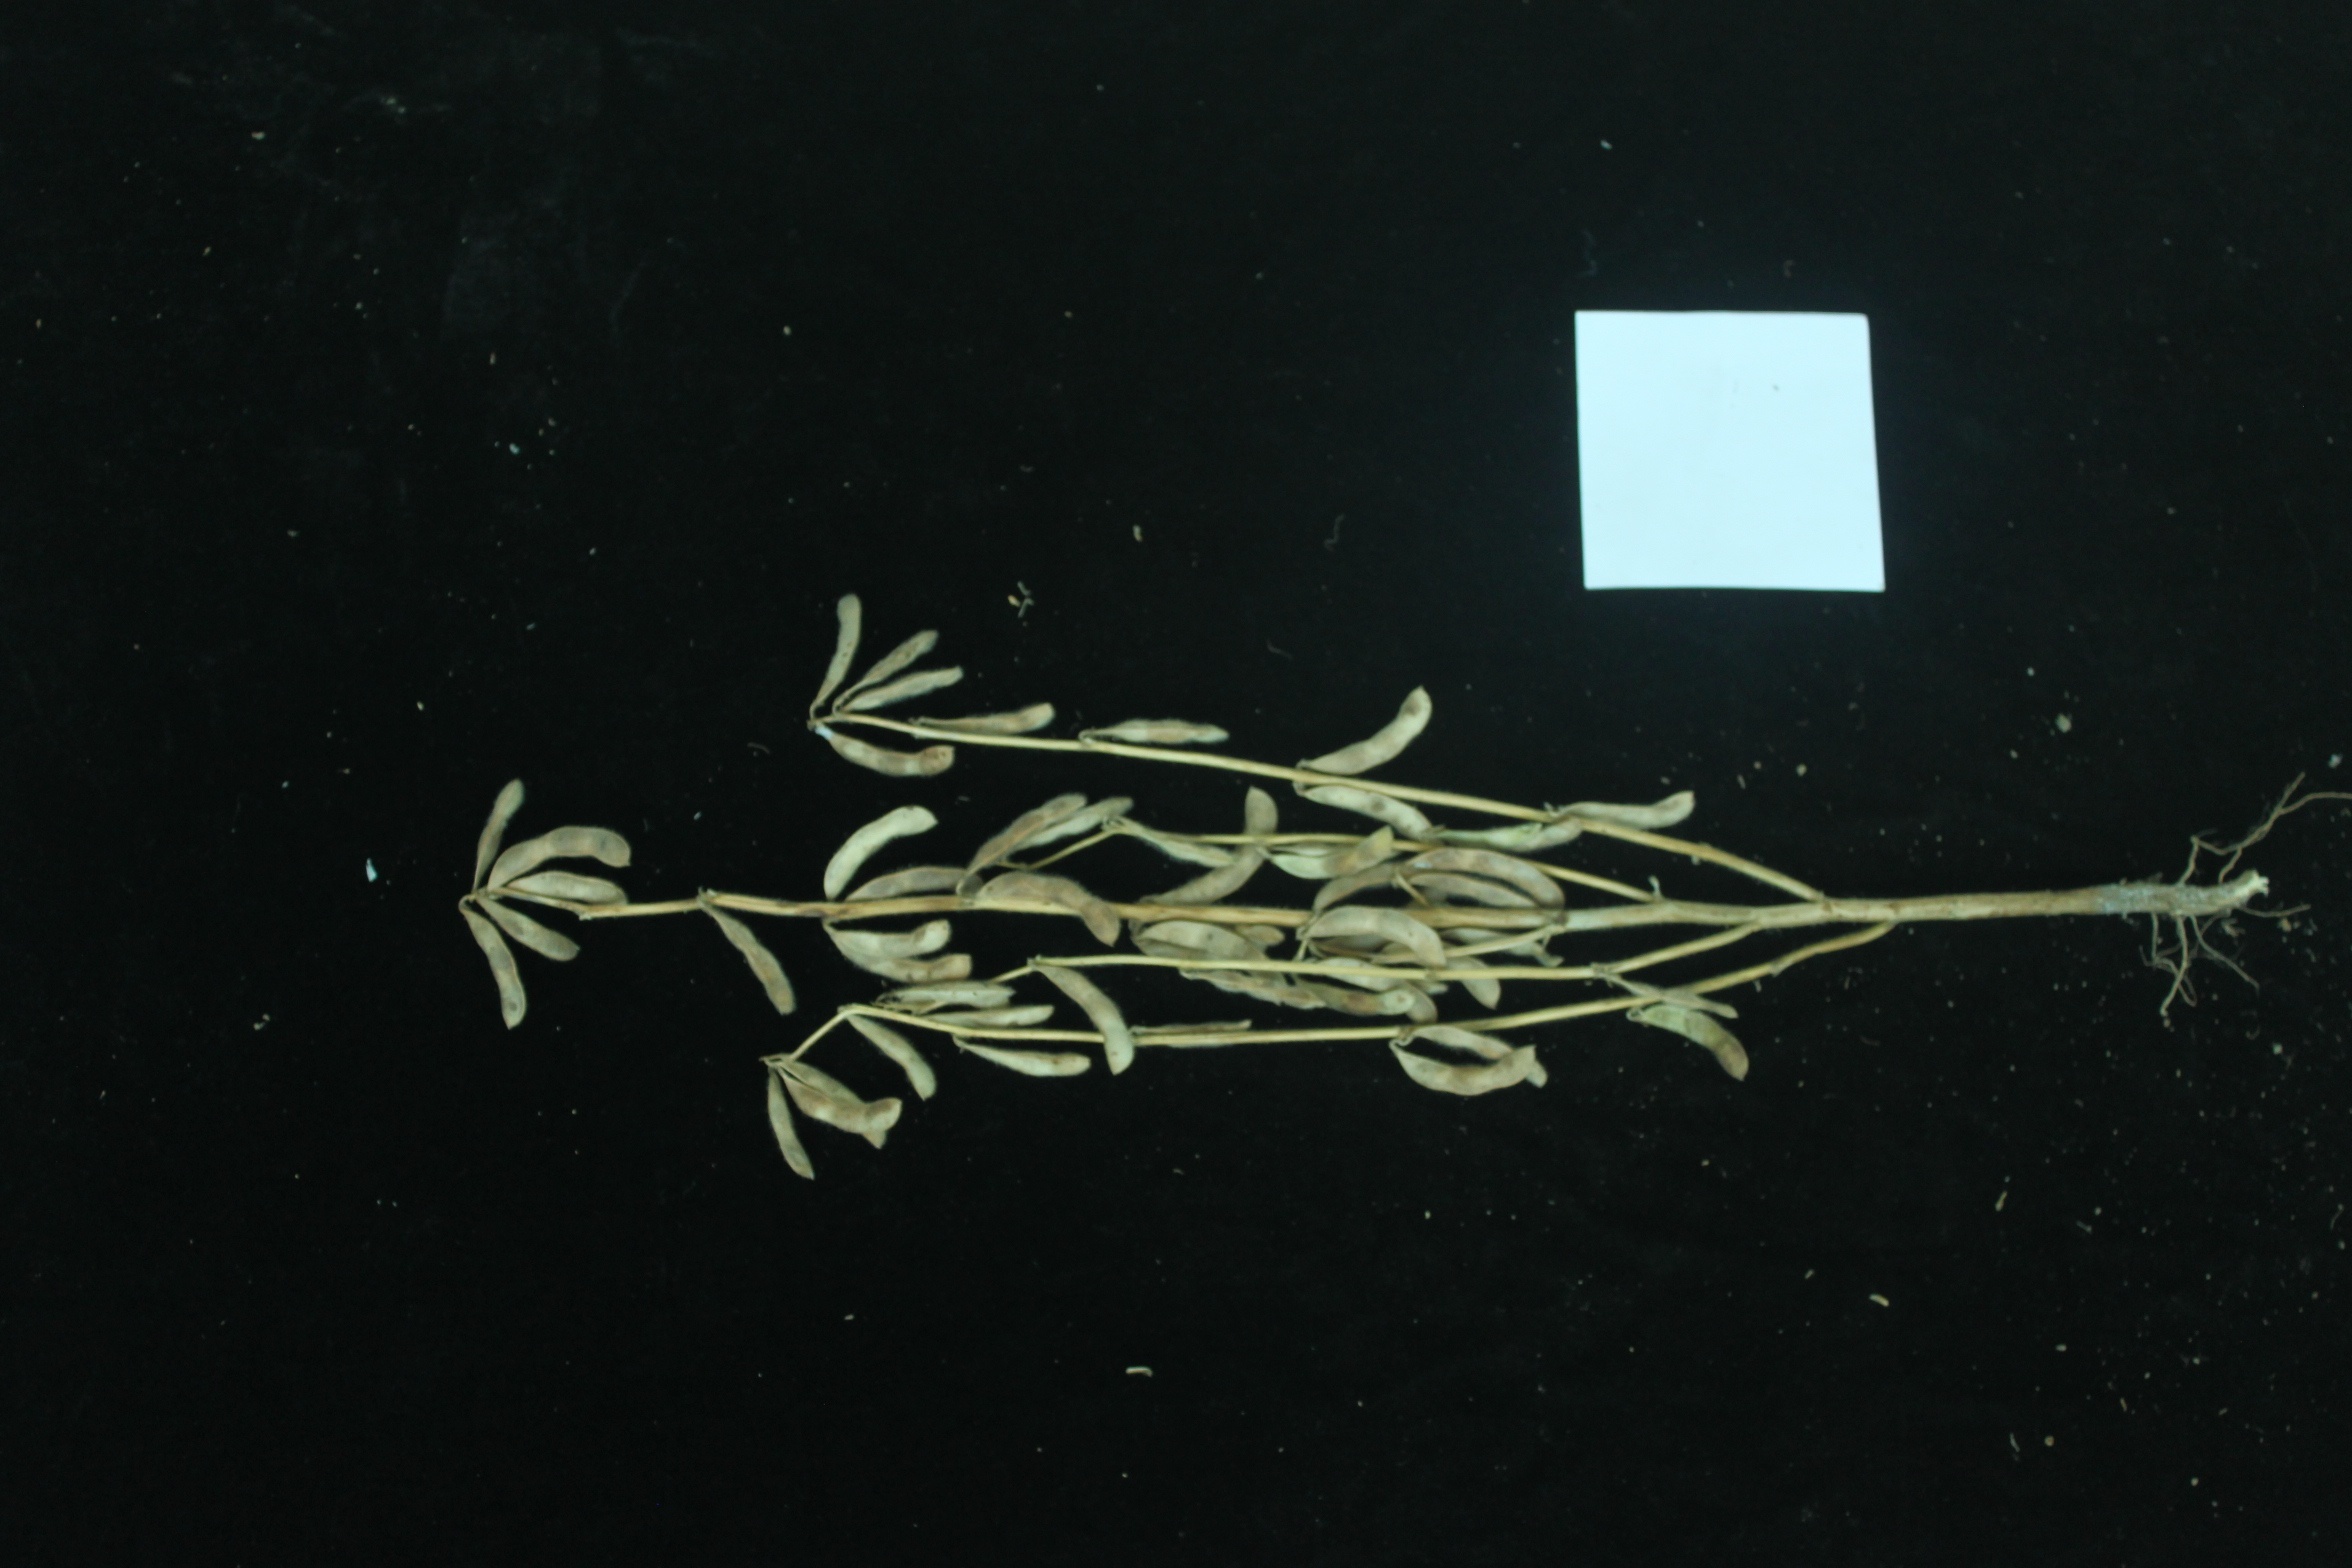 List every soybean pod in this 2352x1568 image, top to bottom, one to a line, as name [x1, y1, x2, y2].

soybean pod [808, 593, 861, 720]
soybean pod [833, 631, 936, 712]
soybean pod [844, 669, 961, 713]
soybean pod [1296, 689, 1429, 774]
soybean pod [911, 704, 1051, 737]
soybean pod [1079, 720, 1227, 743]
soybean pod [814, 727, 952, 775]
soybean pod [471, 779, 523, 894]
soybean pod [1292, 783, 1437, 839]
soybean pod [1142, 789, 1277, 906]
soybean pod [1545, 792, 1694, 829]
soybean pod [955, 796, 1085, 895]
soybean pod [1013, 799, 1131, 852]
soybean pod [824, 808, 936, 898]
soybean pod [1441, 816, 1580, 851]
soybean pod [1104, 819, 1231, 865]
soybean pod [485, 826, 629, 892]
soybean pod [1257, 828, 1400, 880]
soybean pod [1405, 849, 1566, 908]
soybean pod [846, 867, 986, 901]
soybean pod [506, 872, 625, 903]
soybean pod [973, 874, 1120, 947]
soybean pod [1410, 875, 1535, 913]
soybean pod [458, 896, 527, 1028]
soybean pod [477, 898, 578, 961]
soybean pod [700, 907, 794, 1014]
soybean pod [1306, 908, 1446, 963]
soybean pod [821, 922, 969, 983]
soybean pod [827, 922, 948, 956]
soybean pod [1137, 922, 1275, 976]
soybean pod [1313, 959, 1444, 993]
soybean pod [1035, 965, 1133, 1073]
soybean pod [1179, 971, 1327, 1008]
soybean pod [1605, 976, 1735, 1017]
soybean pod [876, 982, 1013, 1015]
soybean pod [1297, 983, 1415, 1014]
soybean pod [923, 1005, 1051, 1027]
soybean pod [1627, 1006, 1747, 1079]
soybean pod [846, 1015, 935, 1100]
soybean pod [1397, 1025, 1546, 1087]
soybean pod [954, 1038, 1088, 1075]
soybean pod [1390, 1040, 1533, 1094]
soybean pod [783, 1062, 901, 1128]
soybean pod [766, 1070, 812, 1179]
soybean pod [778, 1070, 886, 1148]